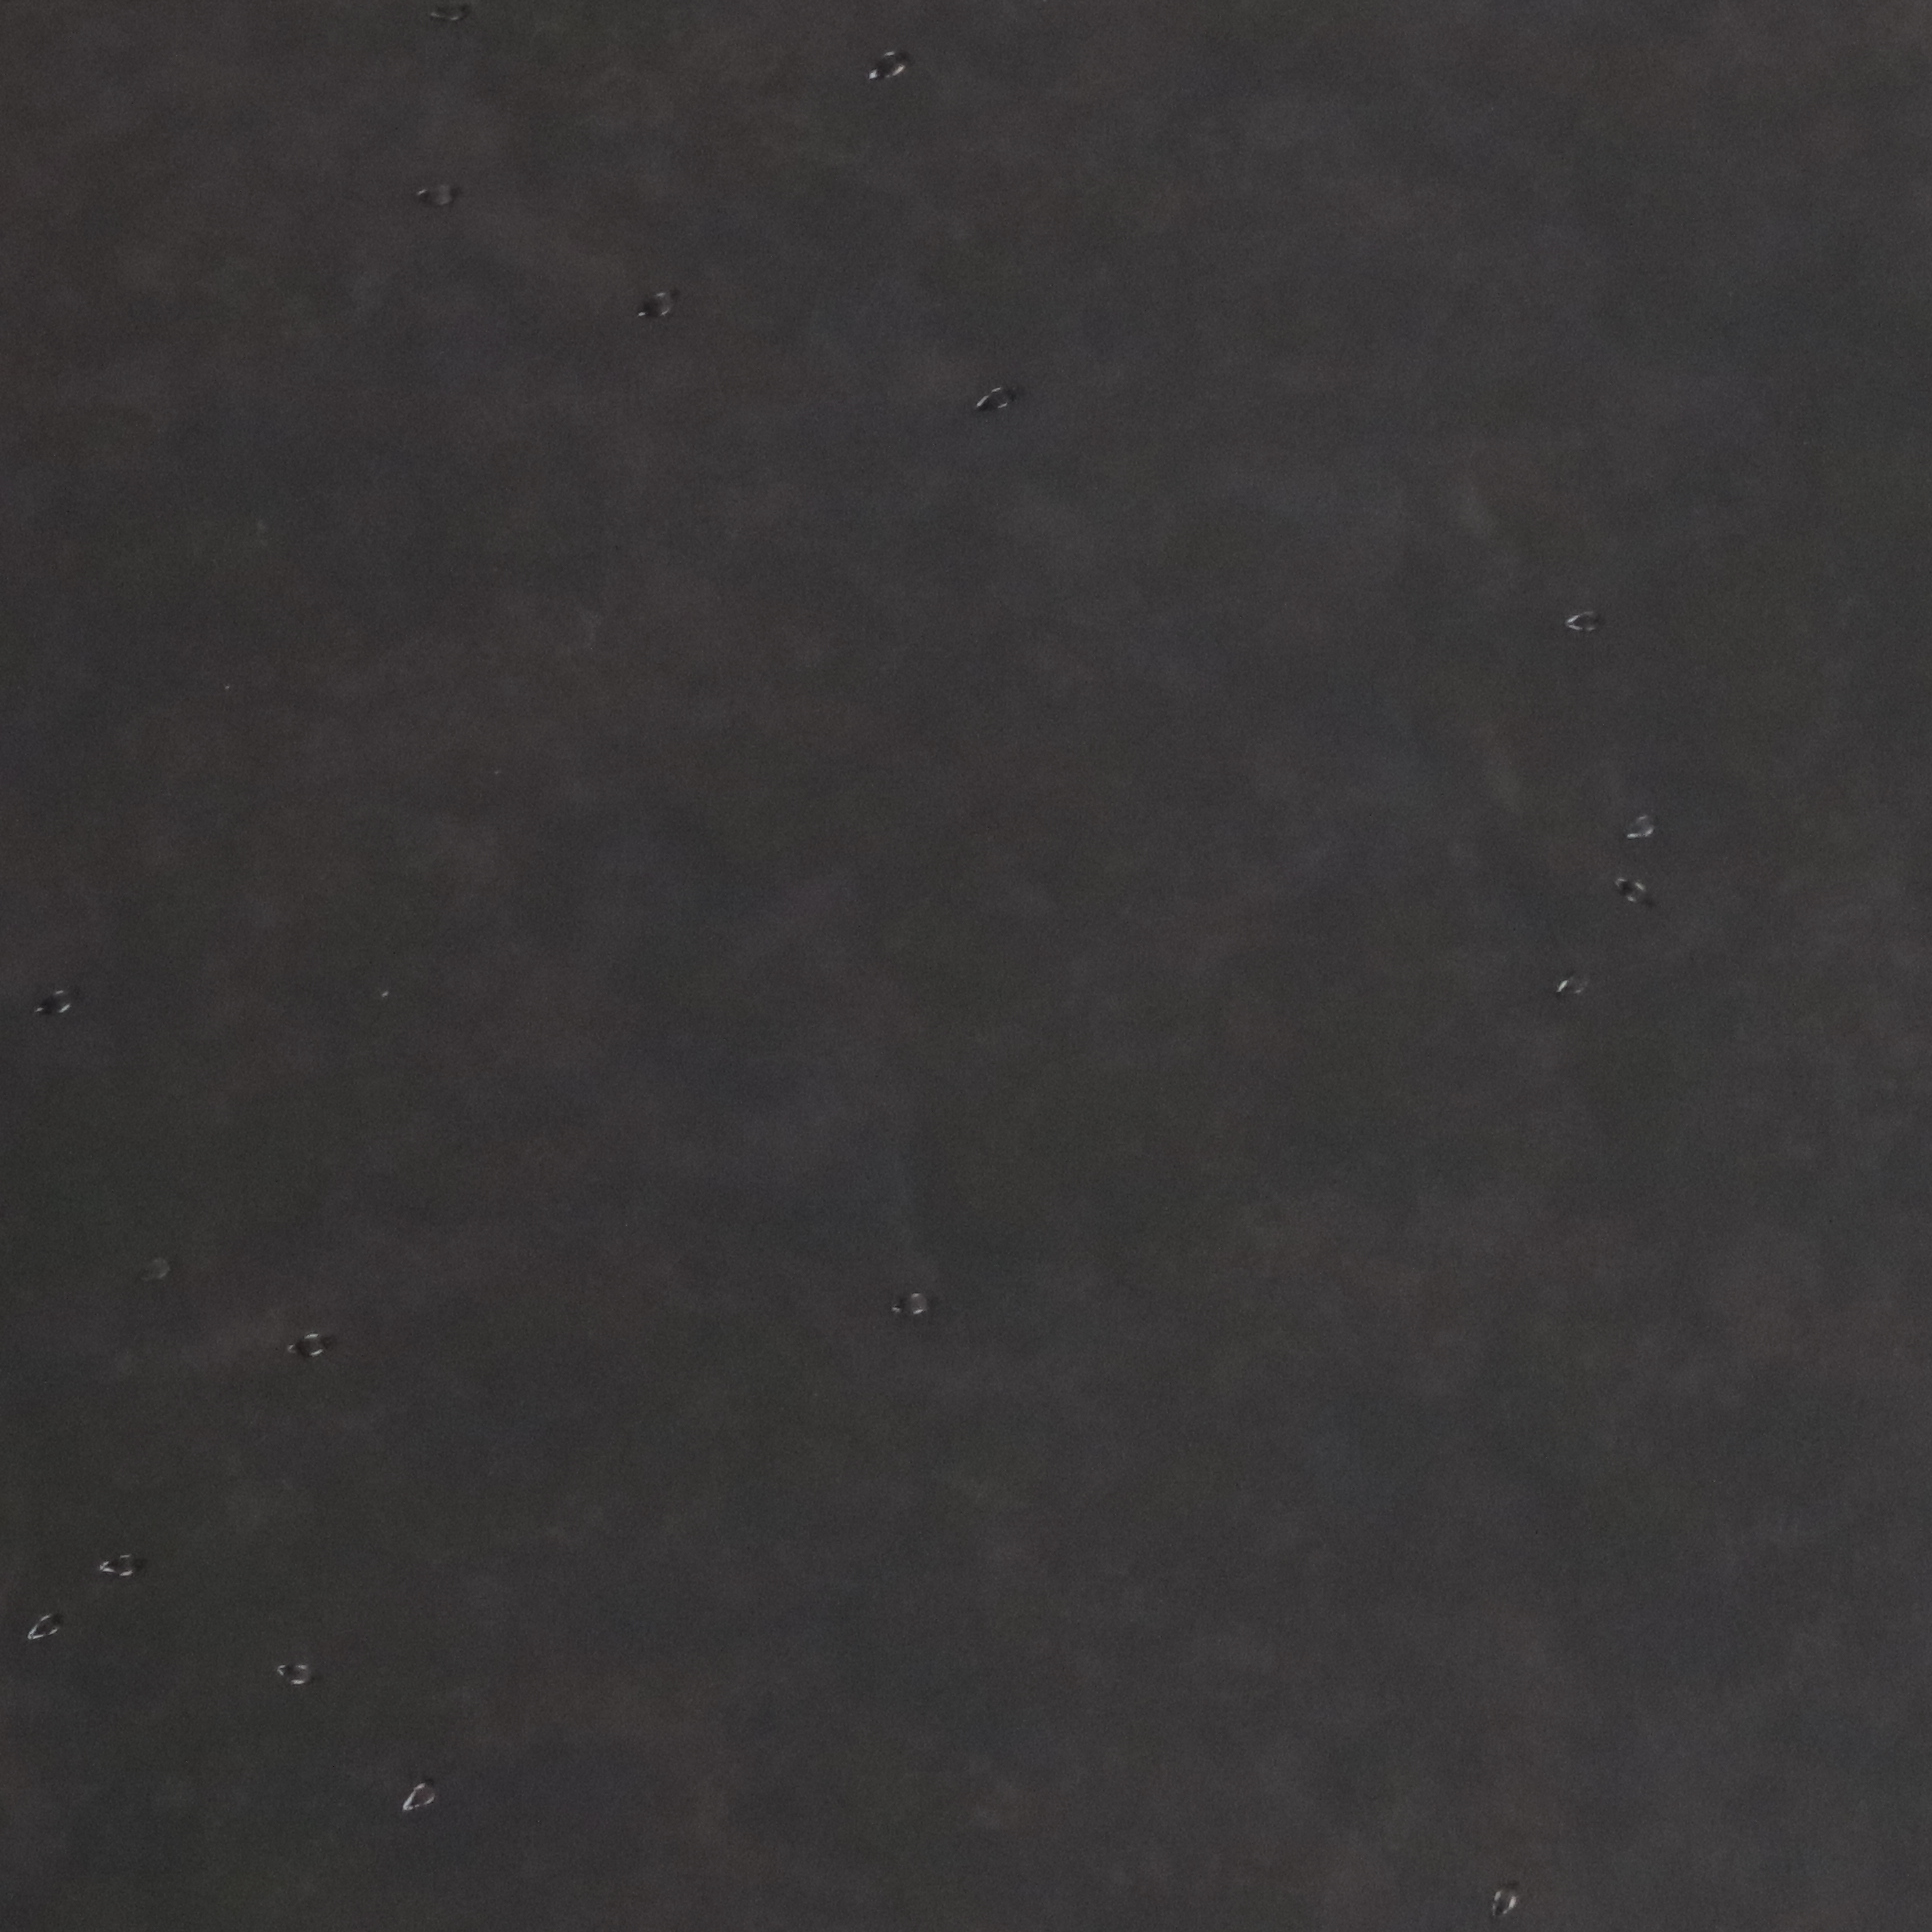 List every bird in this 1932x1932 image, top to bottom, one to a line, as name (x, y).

brant (452, 14)
brant (892, 67)
brant (432, 196)
brant (660, 305)
brant (999, 400)
brant (1585, 621)
brant (1646, 825)
brant (1633, 891)
brant (1570, 985)
brant (57, 1004)
brant (153, 1263)
brant (914, 1304)
brant (311, 1344)
brant (123, 1565)
brant (46, 1625)
brant (298, 1674)
brant (422, 1793)
brant (1505, 1900)